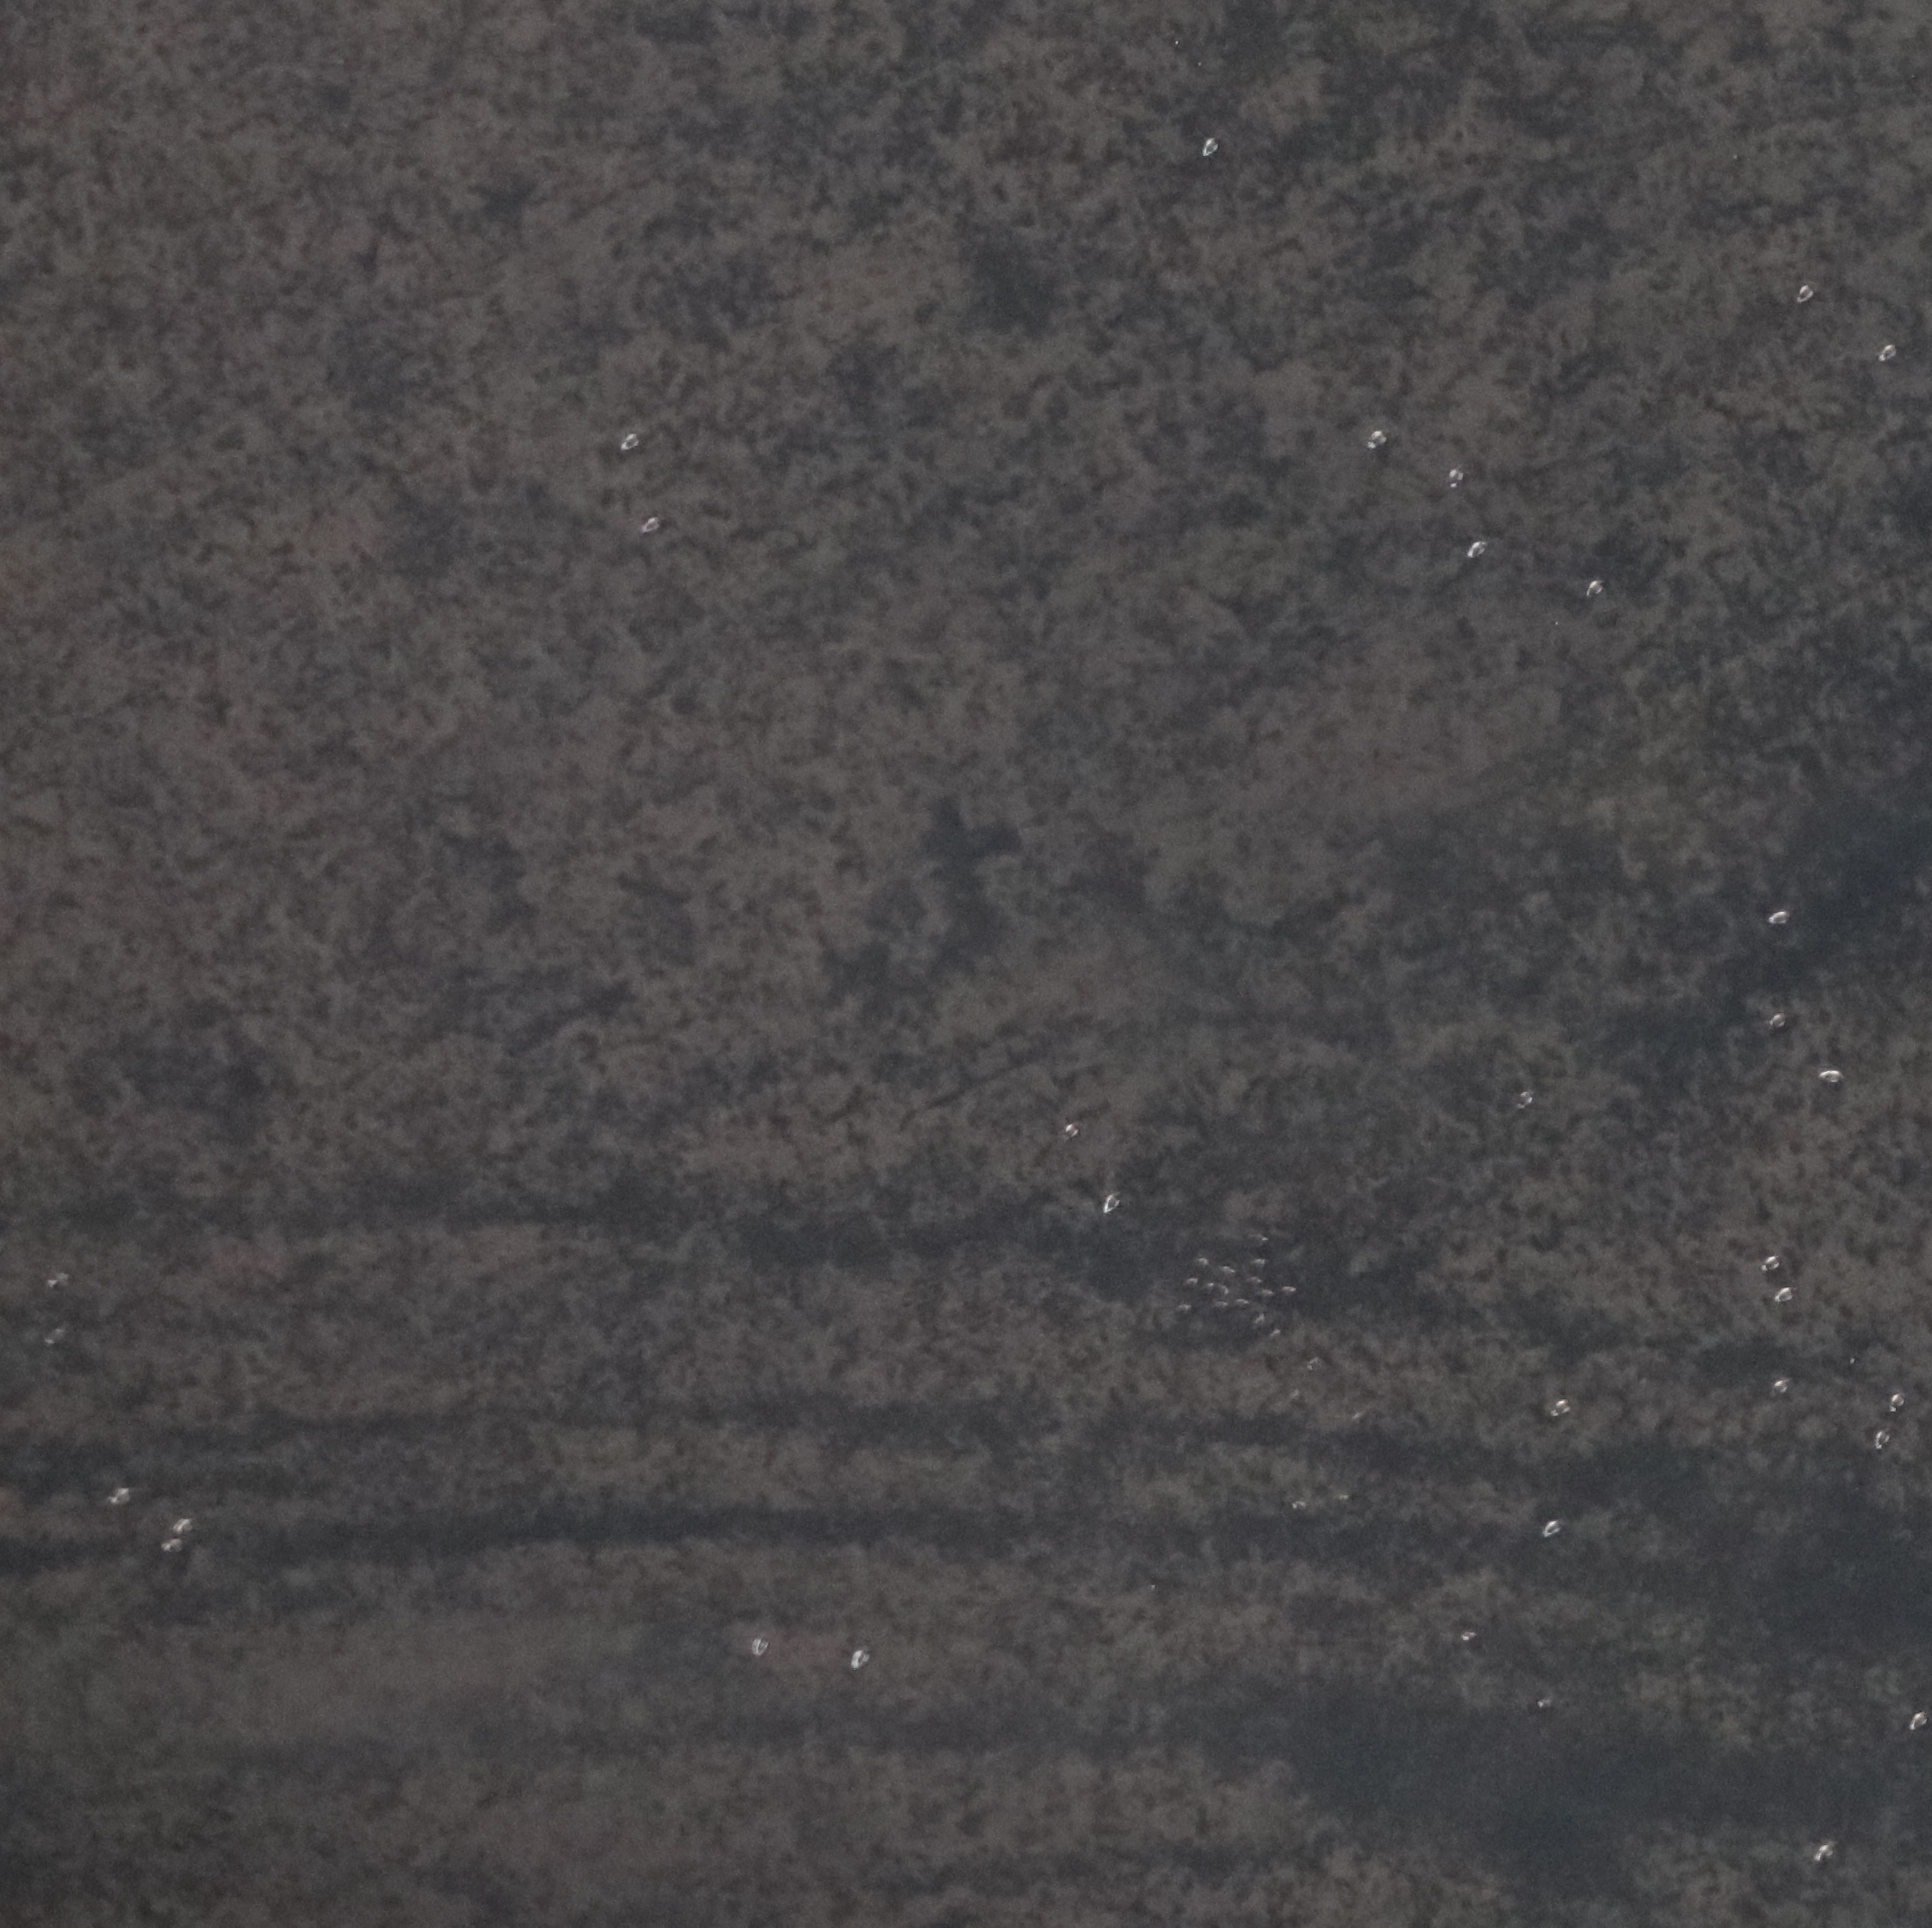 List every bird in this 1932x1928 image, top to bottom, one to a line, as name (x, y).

brant (1215, 149)
brant (1793, 295)
brant (1879, 349)
brant (633, 438)
brant (1373, 439)
brant (1453, 481)
brant (654, 514)
brant (1486, 541)
brant (1599, 590)
brant (1780, 920)
brant (1780, 1014)
brant (1840, 1074)
brant (1524, 1099)
brant (1073, 1125)
brant (1117, 1205)
other bird (1258, 1234)
other bird (1258, 1254)
brant (1776, 1258)
other bird (1203, 1260)
other bird (1229, 1266)
brant (57, 1272)
other bird (1252, 1273)
other bird (1191, 1280)
other bird (1213, 1286)
other bird (1263, 1290)
brant (1792, 1290)
other bird (1288, 1294)
other bird (1247, 1298)
other bird (1222, 1309)
other bird (1184, 1310)
other bird (1256, 1325)
brant (51, 1329)
other bird (1281, 1340)
other bird (1316, 1358)
brant (1779, 1380)
other bird (1303, 1391)
brant (1559, 1401)
brant (1897, 1403)
other bird (1372, 1419)
brant (1883, 1442)
brant (126, 1490)
other bird (1345, 1494)
other bird (1297, 1503)
brant (187, 1523)
brant (1548, 1529)
brant (166, 1553)
other bird (1467, 1633)
brant (746, 1643)
brant (866, 1653)
other bird (1544, 1703)
brant (1913, 1727)
brant (1822, 1850)